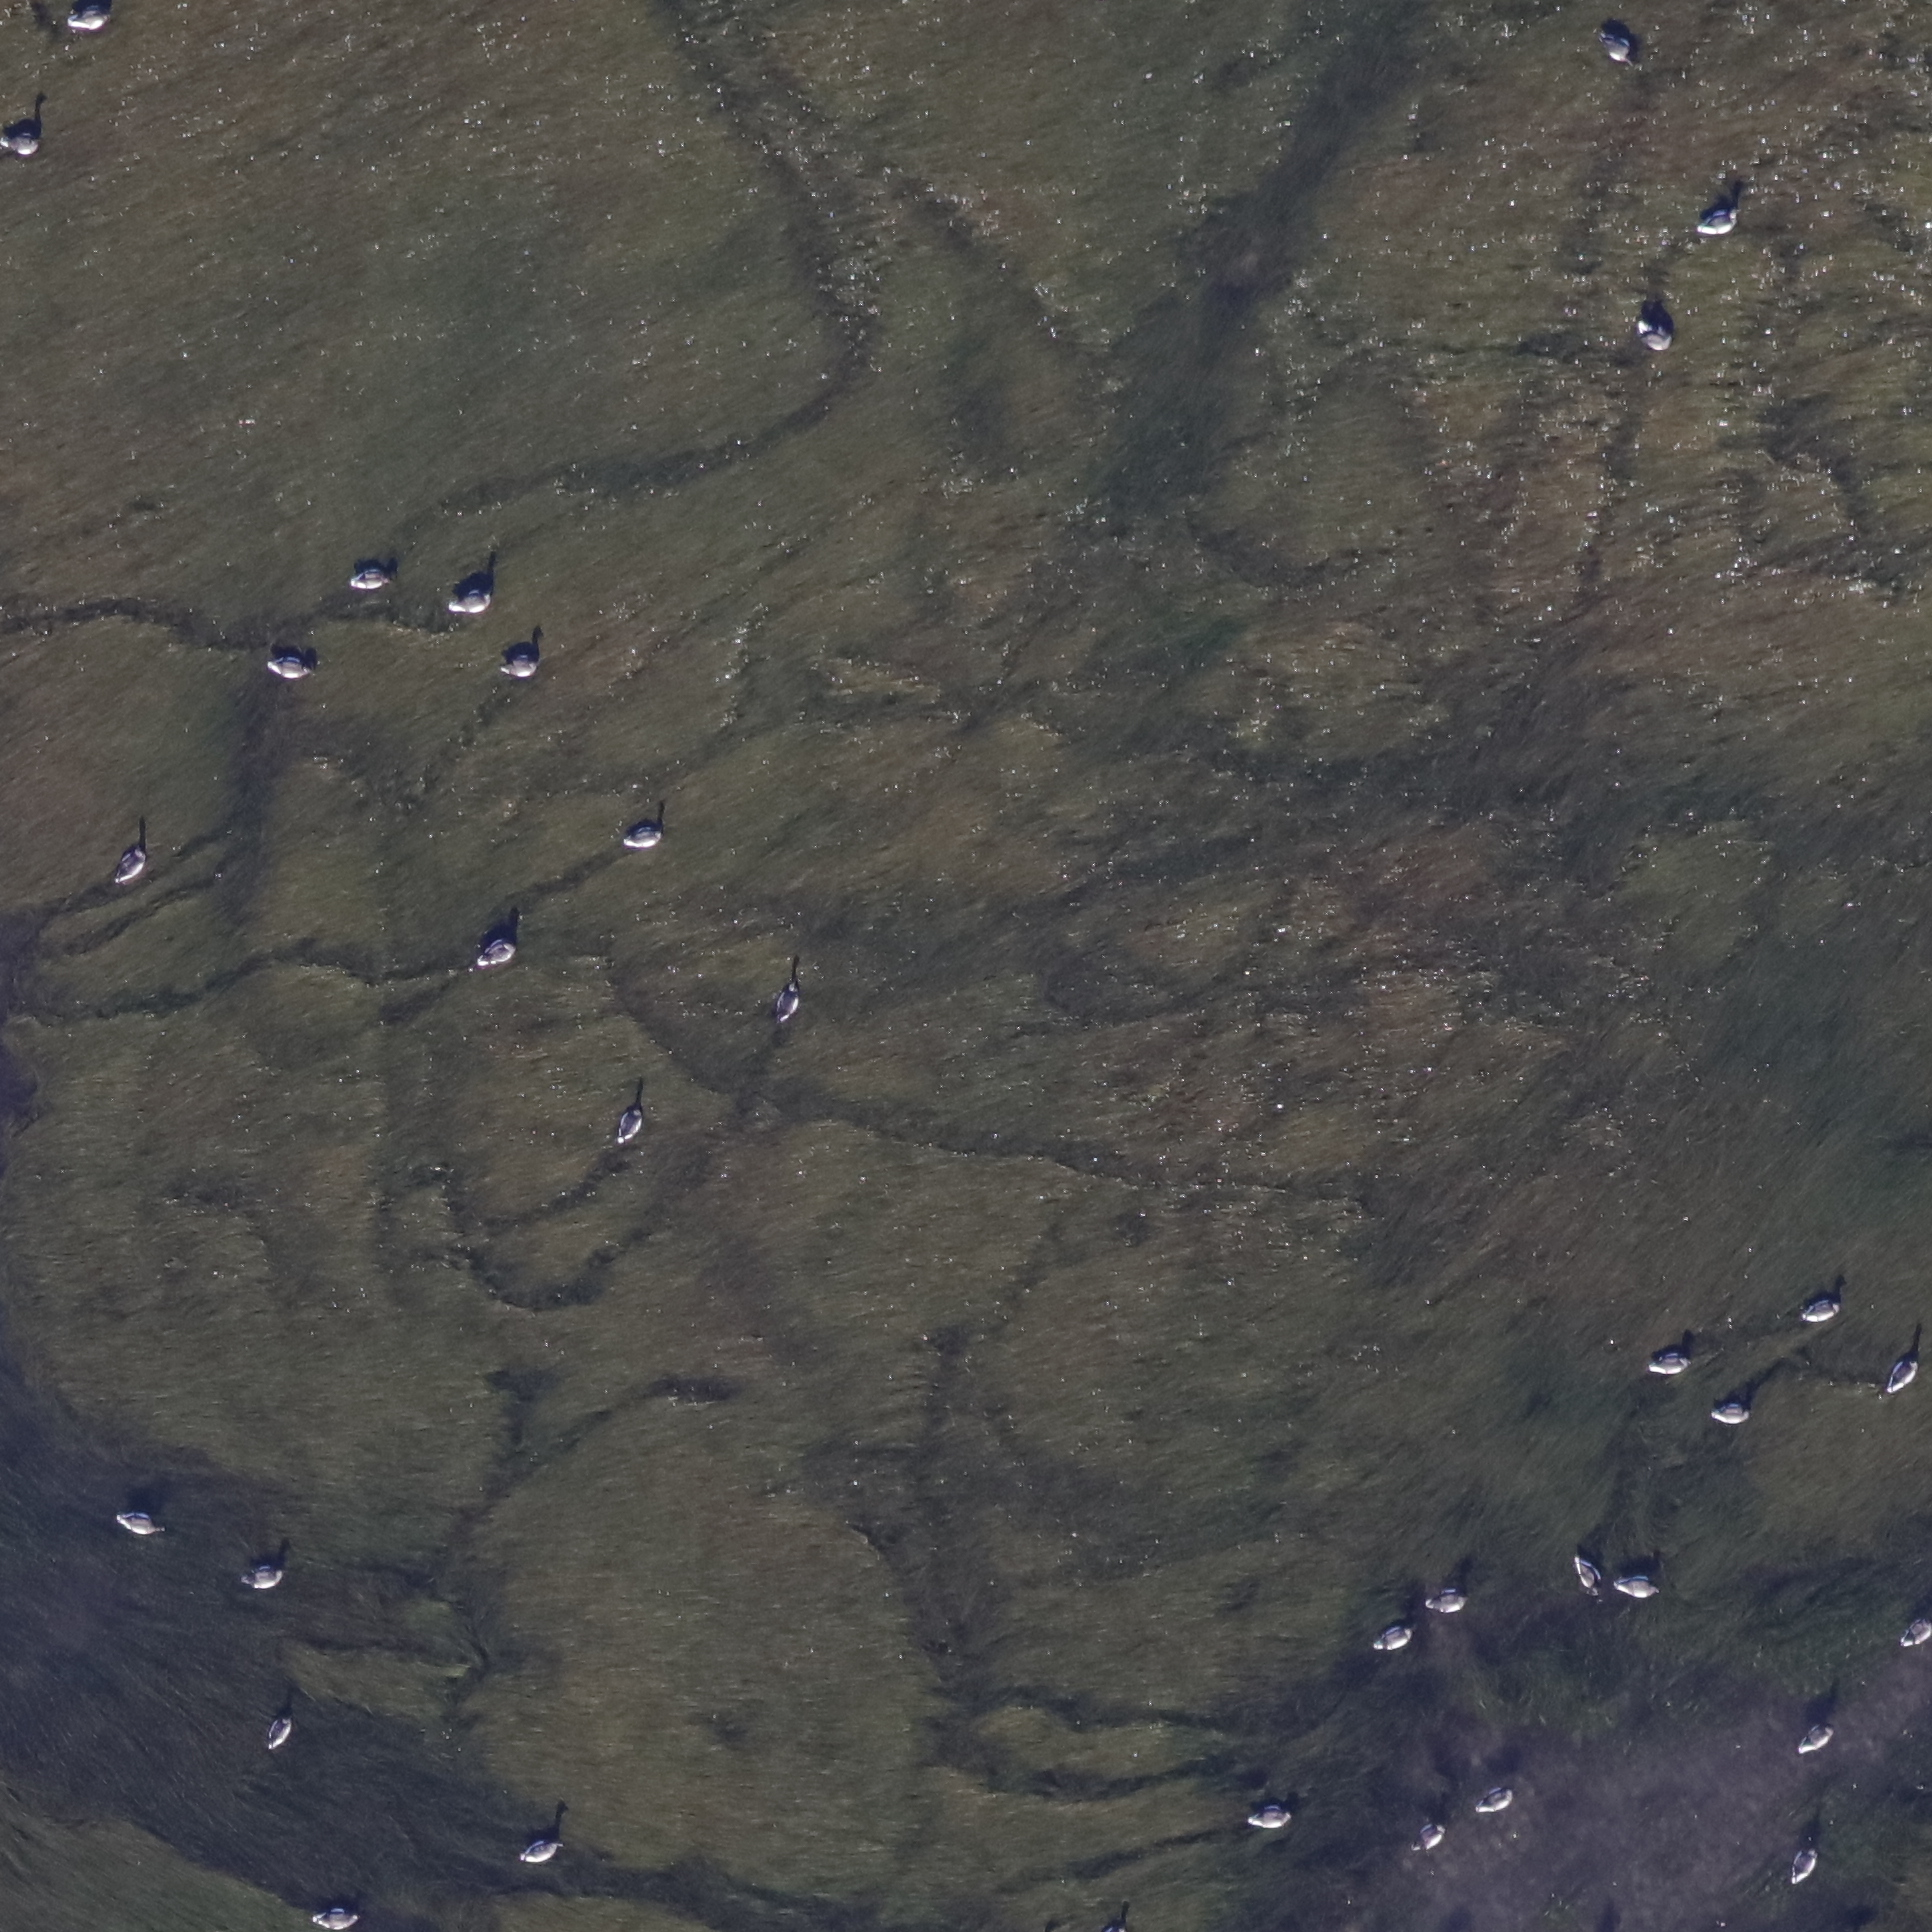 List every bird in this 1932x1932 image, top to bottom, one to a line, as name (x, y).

brant (91, 20)
brant (1616, 48)
brant (22, 141)
brant (1718, 222)
brant (1654, 337)
brant (374, 578)
brant (470, 600)
brant (290, 665)
brant (522, 665)
brant (644, 836)
brant (129, 866)
brant (496, 952)
brant (789, 1002)
brant (630, 1122)
brant (1819, 1309)
brant (1668, 1365)
brant (1901, 1373)
brant (1730, 1412)
brant (141, 1524)
brant (265, 1577)
brant (1587, 1578)
brant (1636, 1586)
brant (1447, 1602)
brant (1916, 1631)
brant (1393, 1637)
brant (278, 1733)
brant (1815, 1737)
brant (1499, 1801)
brant (1269, 1817)
brant (1428, 1839)
brant (542, 1851)
brant (1802, 1862)
brant (338, 1919)